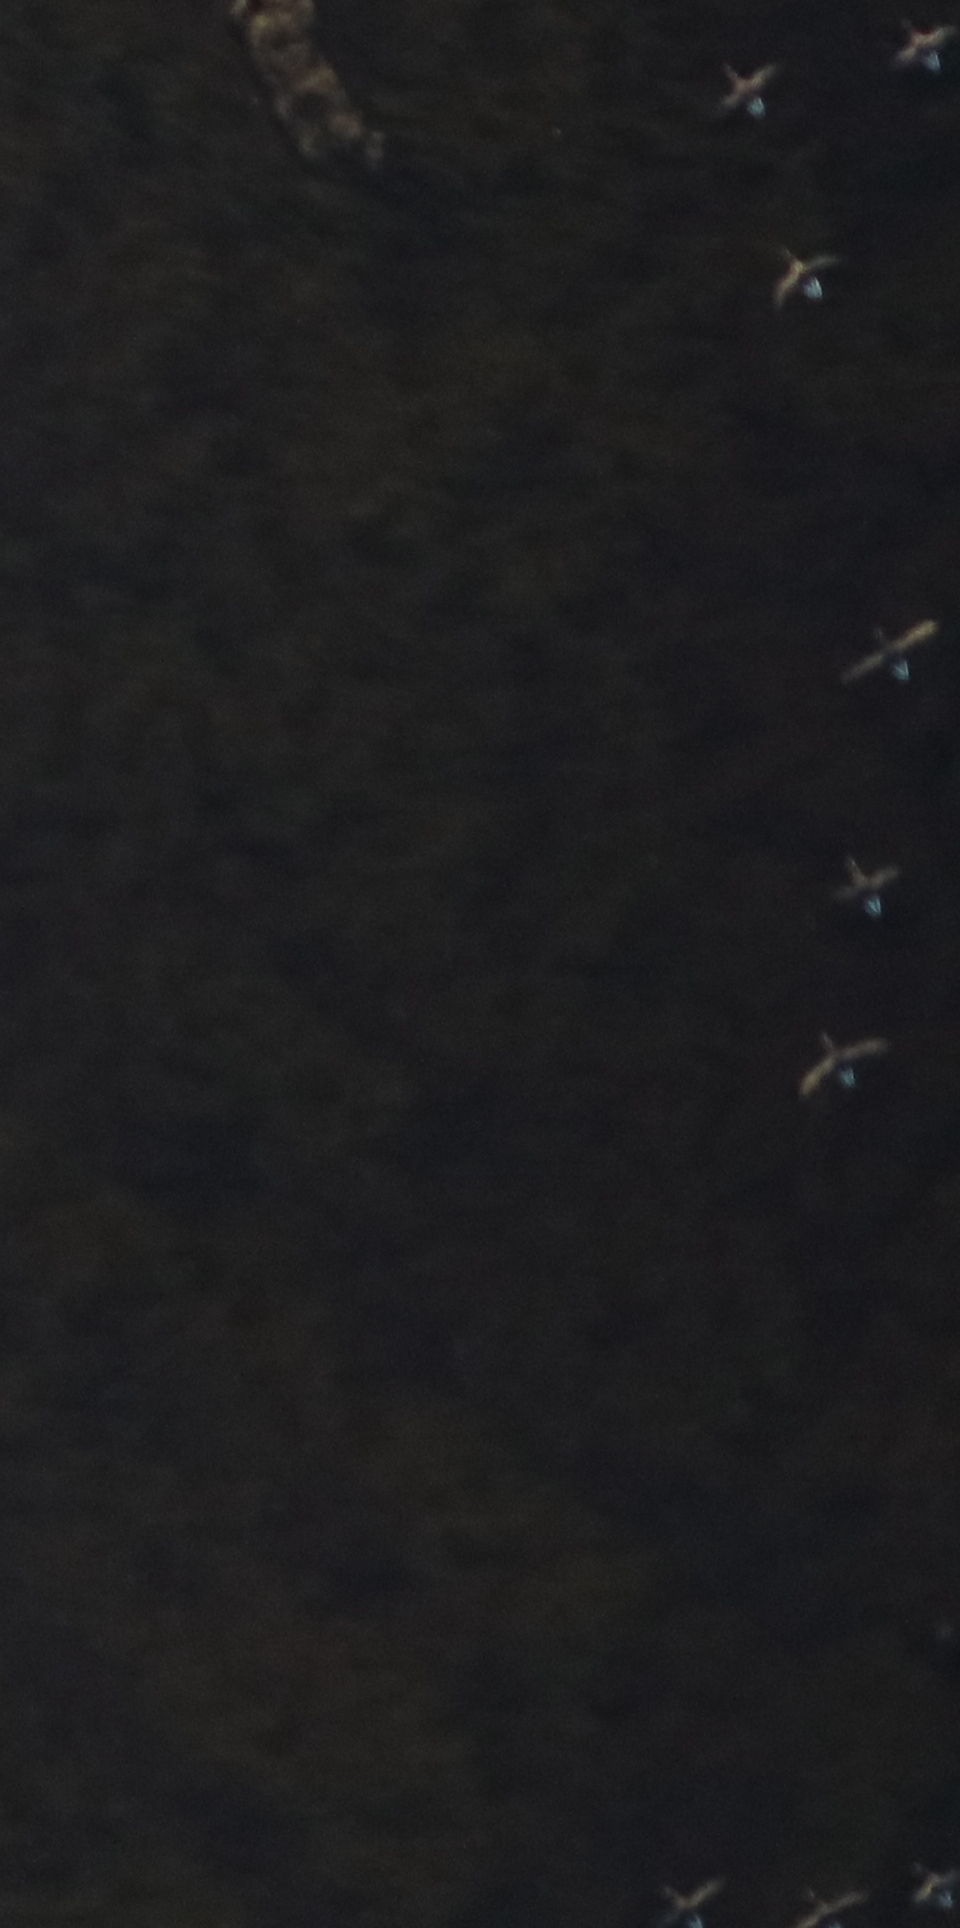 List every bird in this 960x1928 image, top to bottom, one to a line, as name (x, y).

brant (920, 48)
brant (747, 90)
brant (805, 285)
brant (893, 665)
brant (874, 896)
brant (849, 1071)
brant (938, 1888)
brant (679, 1912)
brant (831, 1912)